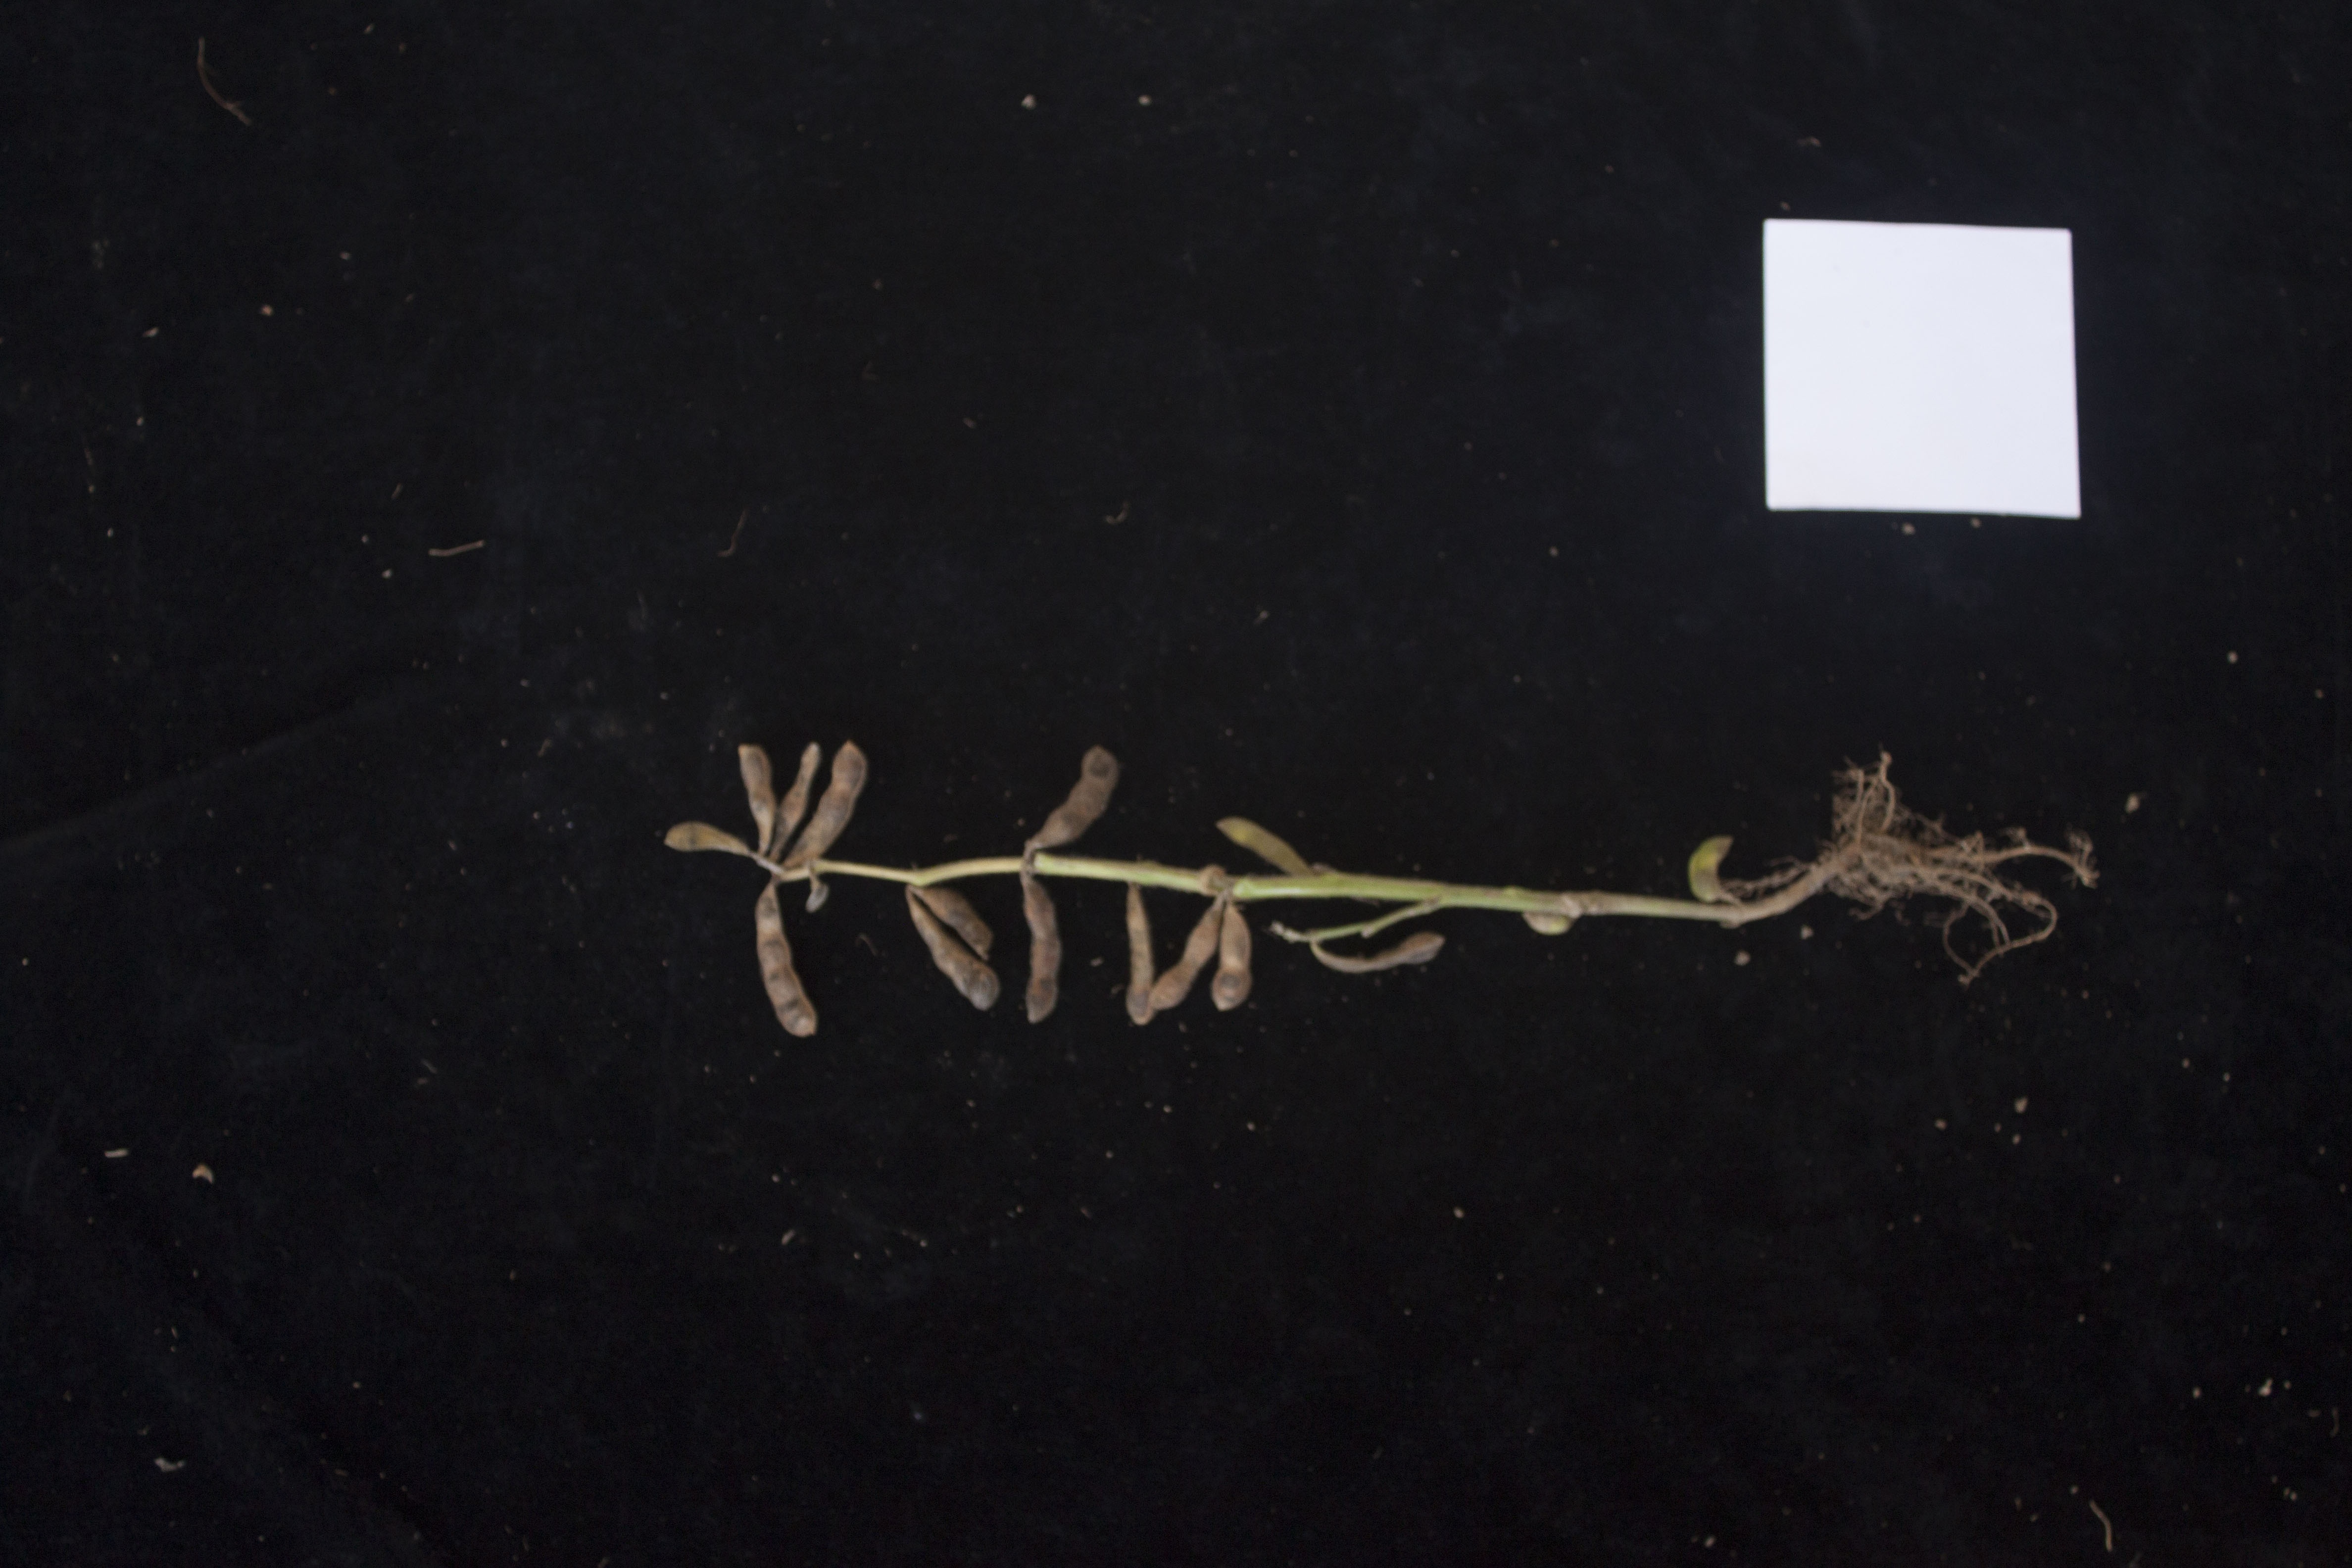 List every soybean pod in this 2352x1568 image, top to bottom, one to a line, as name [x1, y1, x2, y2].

soybean pod [768, 742, 820, 864]
soybean pod [781, 742, 867, 871]
soybean pod [738, 745, 777, 856]
soybean pod [1025, 746, 1118, 857]
soybean pod [1220, 819, 1316, 879]
soybean pod [665, 824, 751, 857]
soybean pod [1688, 838, 1741, 905]
soybean pod [1019, 874, 1062, 1022]
soybean pod [756, 880, 818, 1036]
soybean pod [1127, 885, 1157, 1025]
soybean pod [904, 887, 1000, 1010]
soybean pod [914, 887, 992, 962]
soybean pod [1149, 899, 1222, 1010]
soybean pod [1211, 900, 1251, 1009]
soybean pod [1522, 914, 1571, 935]
soybean pod [1311, 935, 1443, 973]